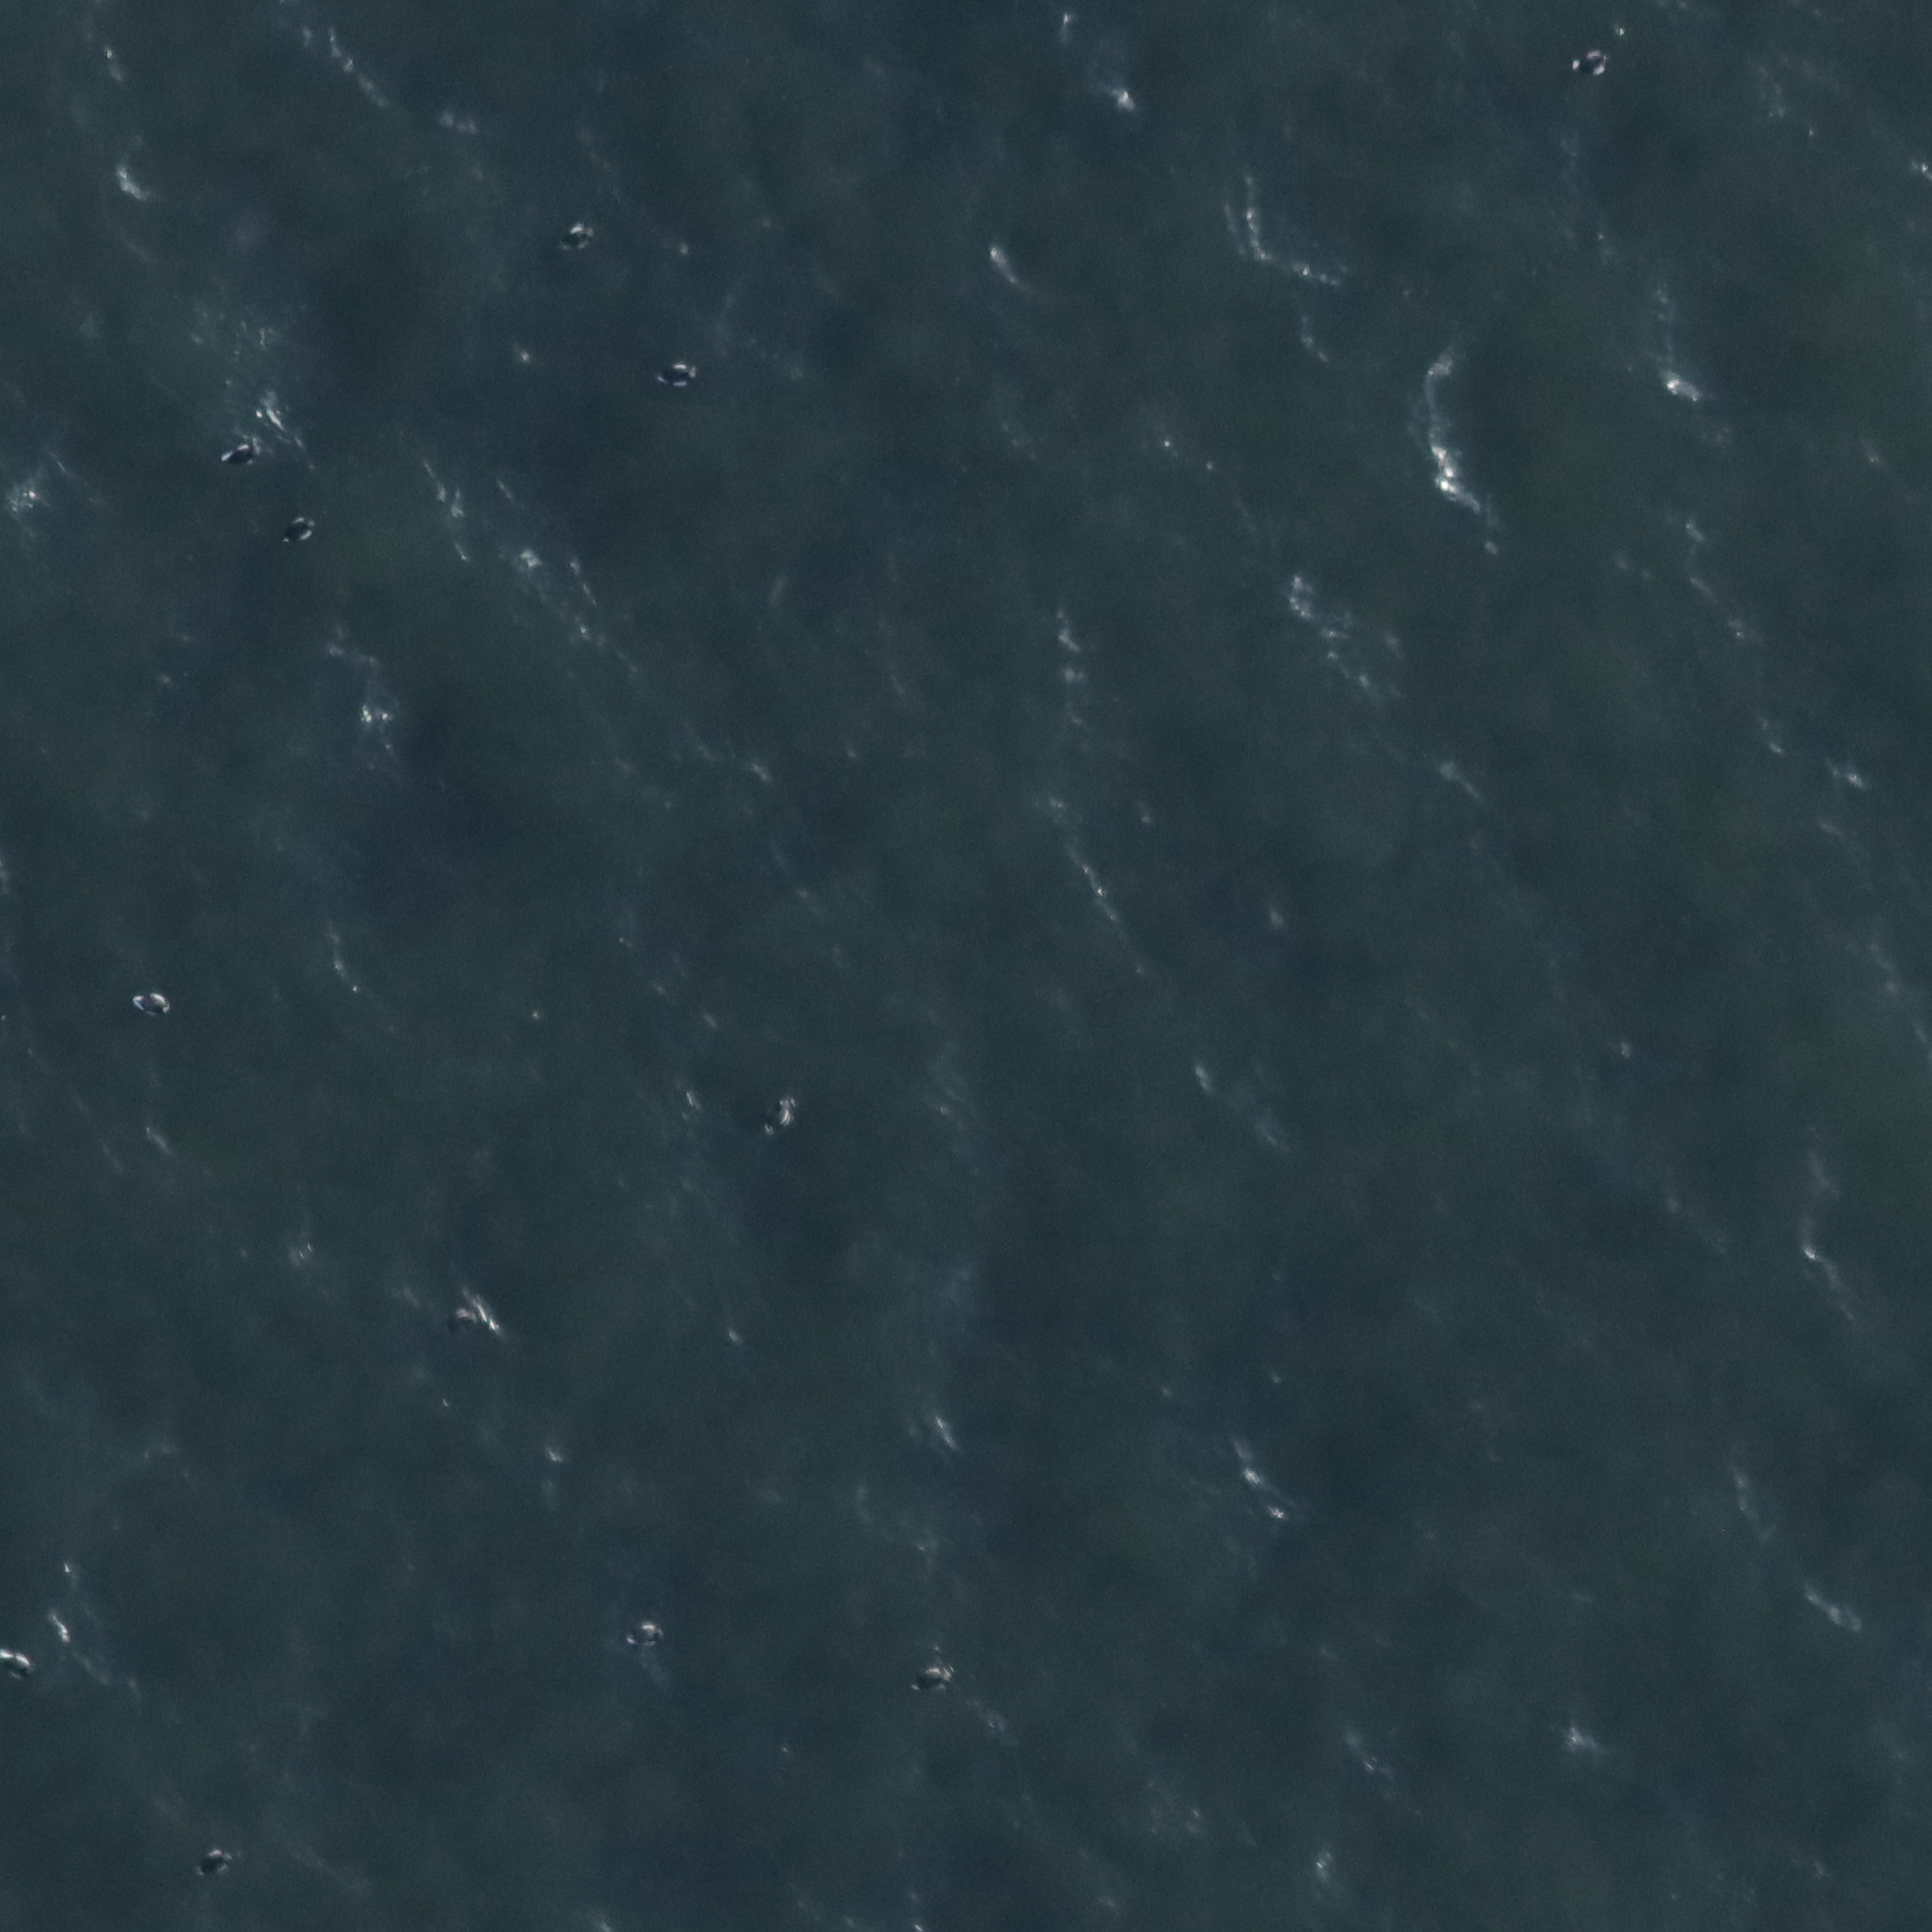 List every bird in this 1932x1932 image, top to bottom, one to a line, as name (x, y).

brant (1590, 59)
brant (579, 237)
brant (677, 375)
brant (243, 456)
brant (296, 529)
brant (152, 1004)
brant (777, 1116)
other bird (469, 1320)
brant (648, 1634)
brant (16, 1665)
brant (935, 1677)
brant (213, 1860)